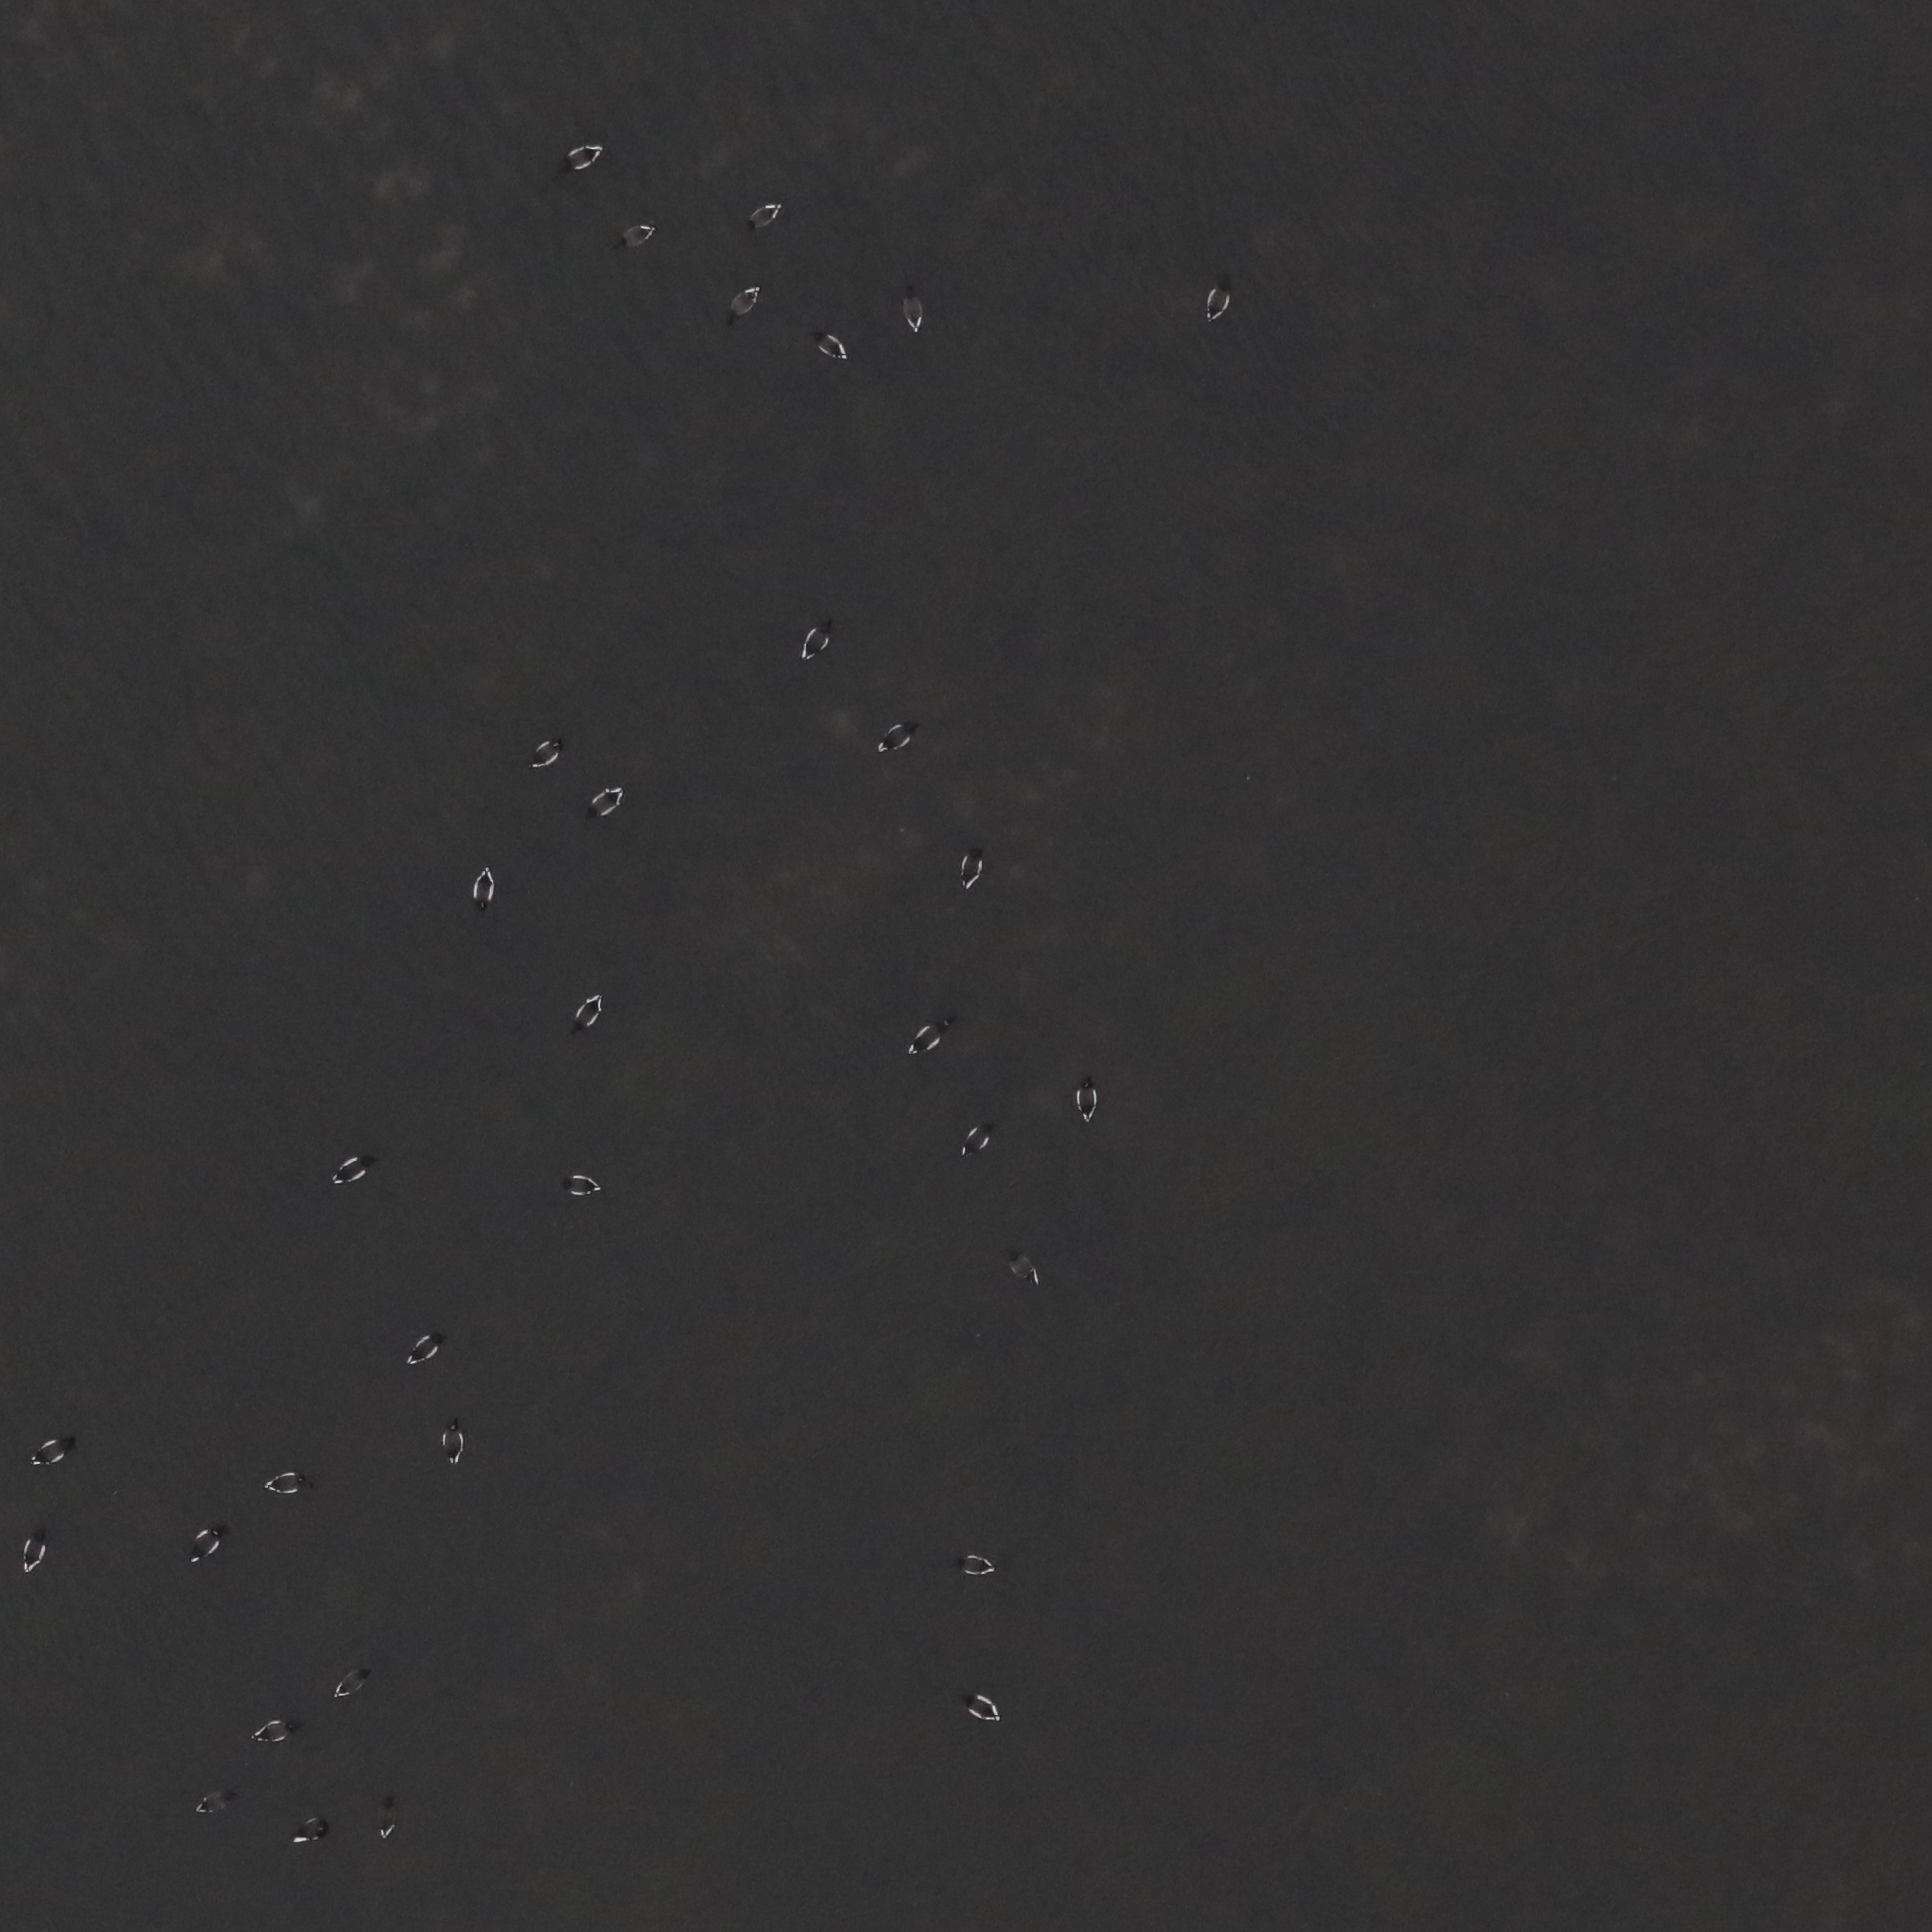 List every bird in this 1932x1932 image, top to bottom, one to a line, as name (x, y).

brant (581, 158)
brant (768, 216)
brant (635, 234)
brant (1217, 303)
brant (744, 304)
brant (912, 311)
brant (830, 347)
brant (817, 640)
brant (897, 738)
brant (545, 753)
brant (605, 804)
brant (971, 867)
brant (484, 891)
brant (587, 1014)
brant (926, 1038)
brant (1087, 1100)
brant (977, 1137)
brant (358, 1167)
brant (581, 1185)
brant (1025, 1270)
brant (425, 1350)
brant (453, 1442)
brant (52, 1452)
brant (286, 1483)
brant (205, 1542)
brant (35, 1551)
brant (976, 1565)
brant (358, 1681)
brant (983, 1707)
brant (275, 1732)
brant (207, 1797)
brant (393, 1823)
brant (314, 1834)